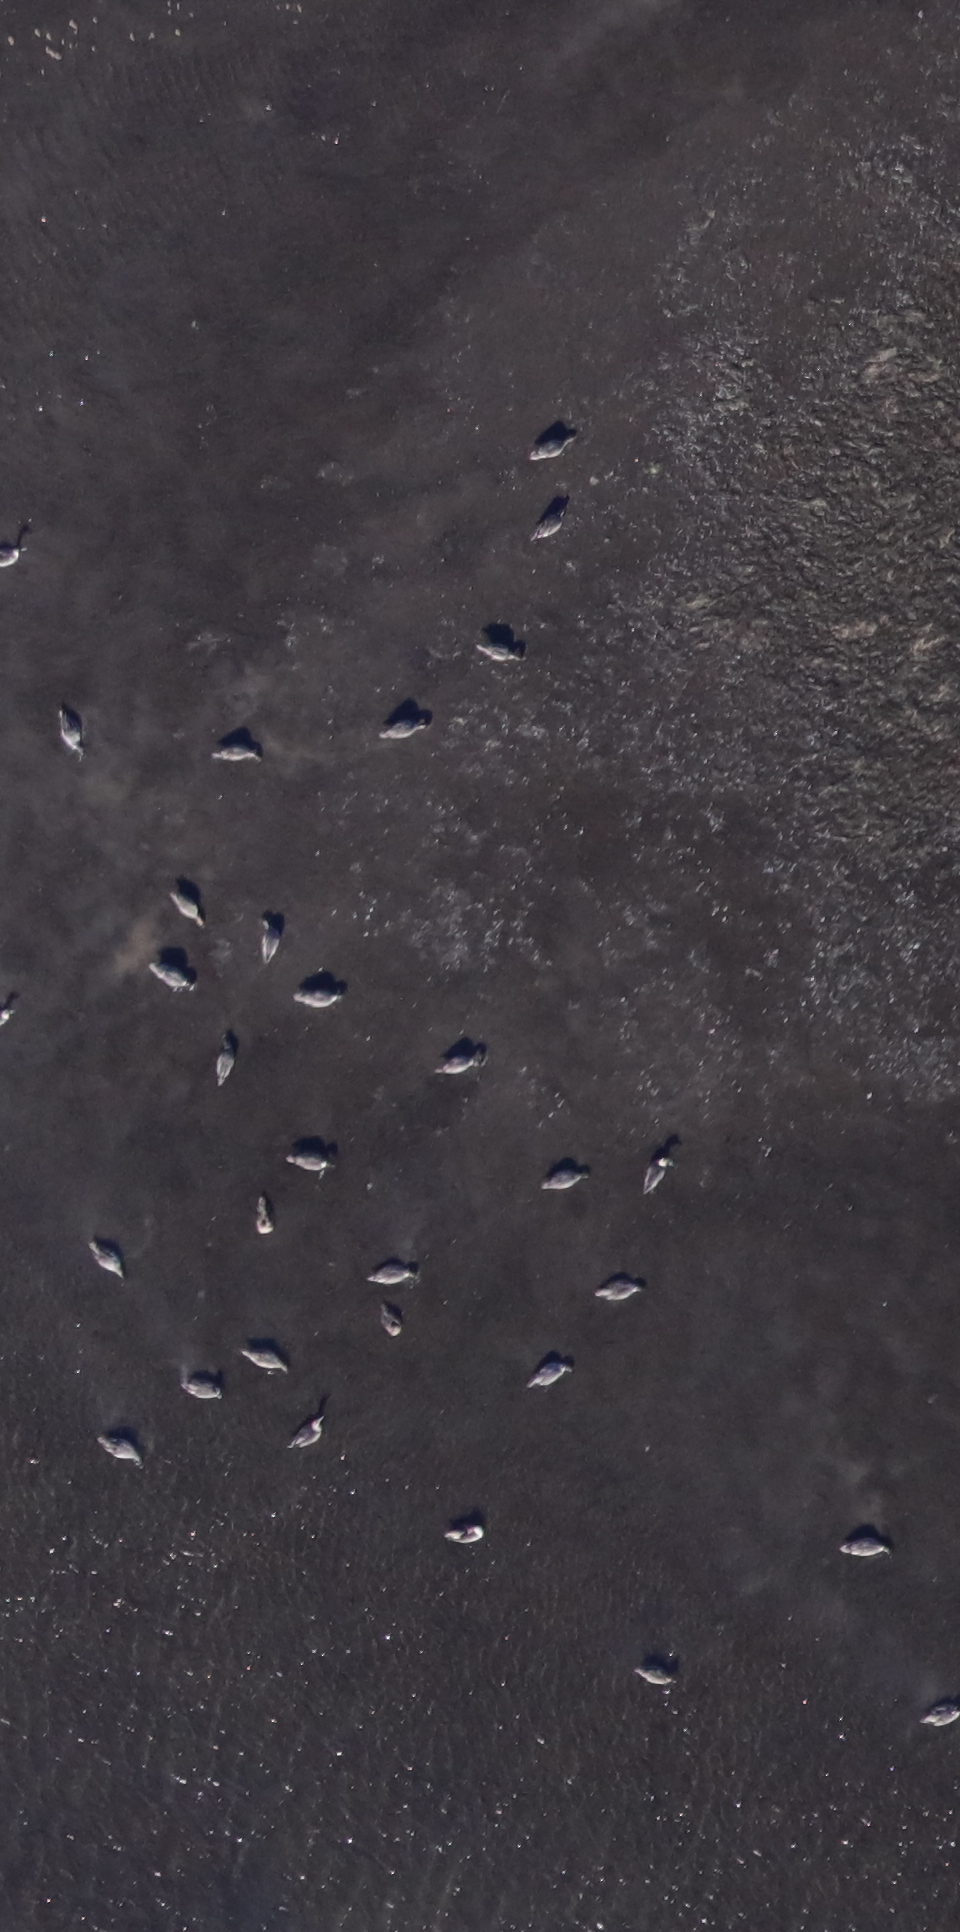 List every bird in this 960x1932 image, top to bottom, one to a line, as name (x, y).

other bird (548, 447)
other bird (550, 523)
other bird (6, 561)
other bird (499, 650)
other bird (410, 721)
other bird (66, 736)
other bird (242, 754)
other bird (196, 908)
other bird (275, 934)
other bird (159, 977)
other bird (322, 1001)
other bird (461, 1047)
other bird (230, 1068)
other bird (307, 1161)
other bird (563, 1167)
other bird (658, 1173)
other bird (258, 1221)
other bird (108, 1265)
other bird (389, 1272)
other bird (622, 1286)
other bird (397, 1325)
other bird (270, 1366)
other bird (543, 1367)
other bird (199, 1392)
other bird (310, 1428)
other bird (130, 1448)
other bird (470, 1527)
other bird (869, 1542)
other bird (654, 1674)
other bird (942, 1719)